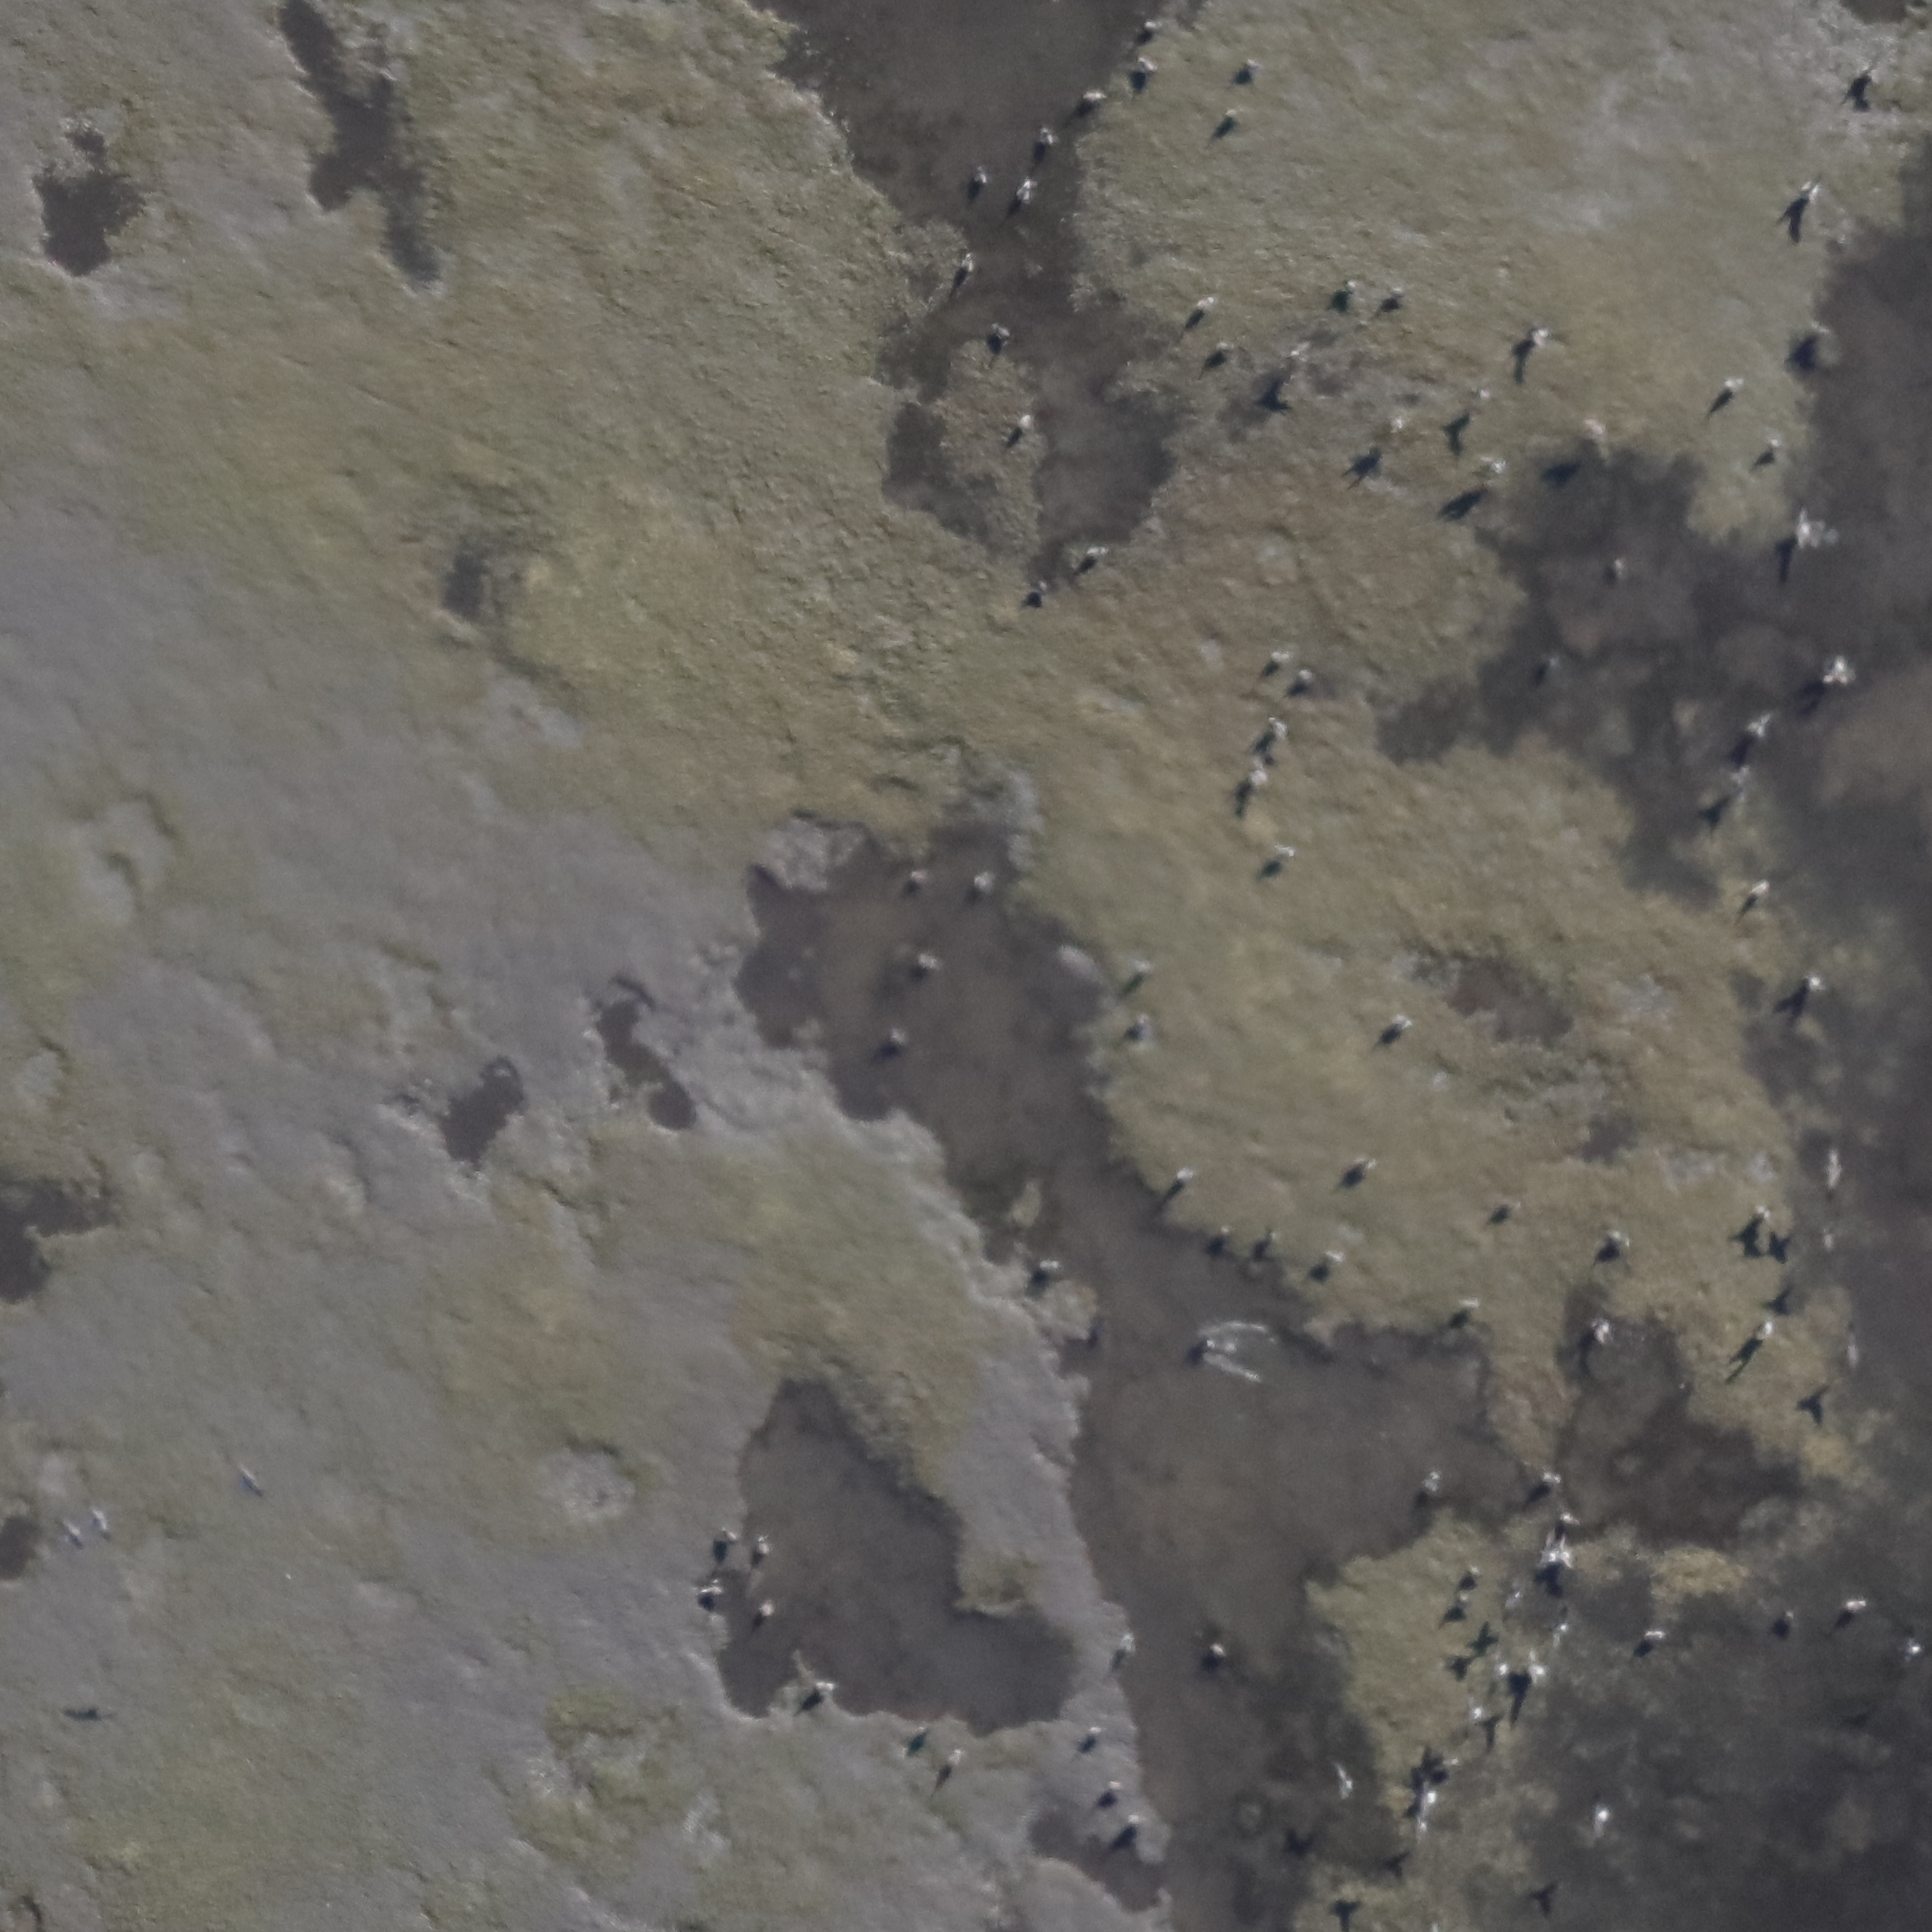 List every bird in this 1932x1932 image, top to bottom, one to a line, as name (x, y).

brant (1157, 28)
brant (1258, 66)
brant (1148, 68)
brant (1862, 77)
brant (1106, 97)
brant (1230, 122)
brant (1051, 143)
brant (981, 186)
brant (1806, 192)
brant (1025, 193)
brant (967, 263)
brant (1352, 289)
brant (1401, 296)
brant (1206, 304)
brant (1535, 327)
brant (1815, 328)
brant (999, 335)
brant (1304, 351)
brant (1241, 354)
brant (1732, 388)
brant (1482, 397)
brant (1401, 423)
brant (1021, 424)
brant (1594, 431)
brant (1772, 447)
brant (1501, 455)
brant (1809, 525)
brant (1095, 550)
brant (1624, 561)
brant (1046, 587)
brant (1276, 659)
brant (1542, 664)
brant (1838, 670)
brant (1306, 677)
brant (1276, 736)
brant (1749, 736)
brant (1734, 781)
brant (1256, 782)
brant (1284, 859)
brant (918, 873)
brant (984, 887)
brant (1760, 888)
brant (928, 966)
brant (1149, 969)
brant (1826, 986)
brant (1396, 1015)
brant (1144, 1019)
brant (900, 1042)
brant (1362, 1161)
brant (1834, 1170)
brant (1186, 1173)
brant (1776, 1213)
brant (1515, 1220)
brant (1228, 1236)
brant (1272, 1238)
brant (1614, 1242)
brant (1823, 1246)
brant (1334, 1261)
brant (1049, 1270)
brant (1466, 1301)
brant (1593, 1324)
brant (1760, 1326)
brant (1212, 1346)
brant (1853, 1353)
brant (248, 1477)
brant (1437, 1484)
brant (1557, 1485)
brant (1573, 1516)
brant (93, 1520)
brant (63, 1532)
brant (728, 1539)
brant (761, 1551)
brant (1567, 1551)
brant (1545, 1554)
brant (1469, 1570)
brant (712, 1588)
brant (1466, 1598)
brant (1513, 1598)
brant (1854, 1607)
brant (771, 1614)
brant (1785, 1621)
brant (1563, 1635)
brant (1654, 1638)
brant (1127, 1641)
brant (1909, 1644)
brant (1219, 1649)
brant (1498, 1667)
brant (1537, 1670)
brant (827, 1680)
brant (1474, 1713)
brant (1090, 1727)
brant (916, 1737)
brant (1452, 1755)
brant (953, 1756)
brant (1339, 1781)
brant (1116, 1790)
brant (1432, 1794)
brant (1135, 1820)
brant (1600, 1820)
brant (1421, 1825)